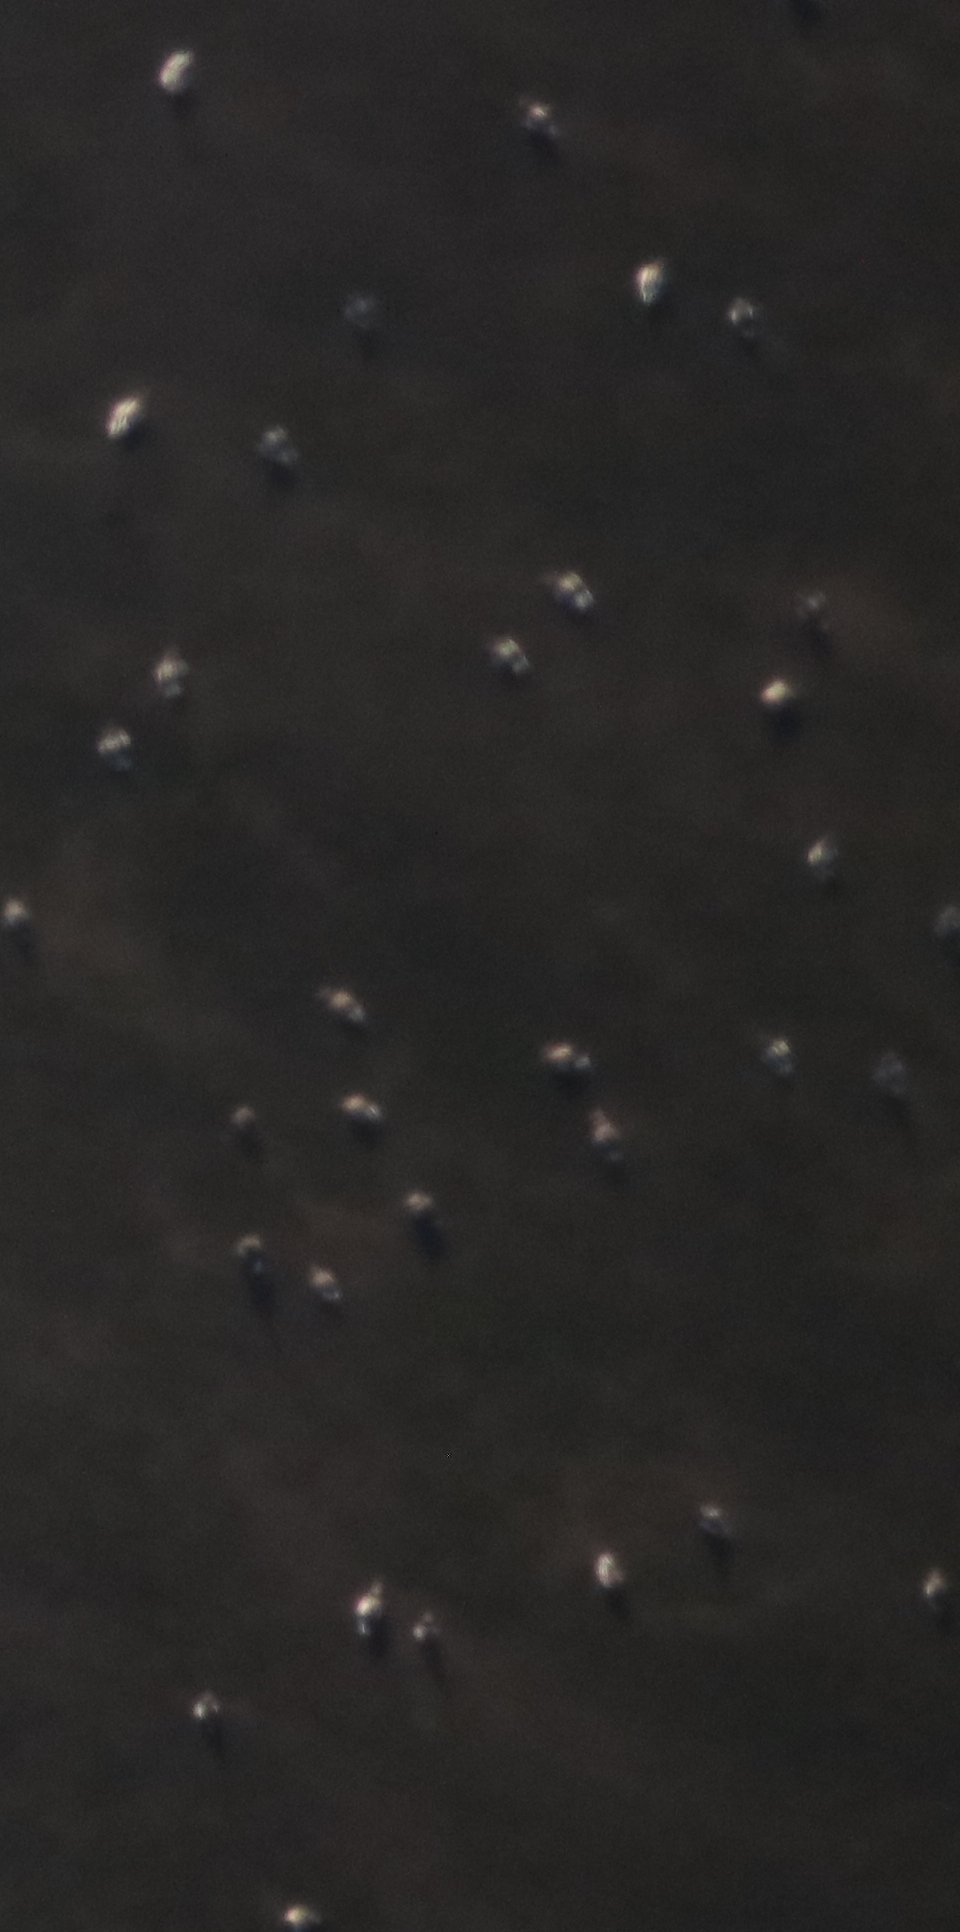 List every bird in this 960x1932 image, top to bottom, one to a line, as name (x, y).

other bird (175, 65)
brant (538, 120)
brant (661, 271)
brant (360, 306)
brant (746, 325)
brant (123, 422)
brant (293, 448)
brant (582, 584)
brant (815, 594)
brant (505, 653)
brant (167, 664)
brant (777, 694)
brant (114, 753)
brant (823, 866)
brant (22, 918)
brant (341, 999)
brant (777, 1059)
brant (564, 1060)
brant (886, 1074)
brant (363, 1108)
brant (609, 1130)
brant (428, 1200)
brant (253, 1256)
brant (324, 1285)
brant (707, 1520)
brant (612, 1581)
brant (371, 1606)
brant (431, 1635)
brant (206, 1709)
brant (301, 1919)